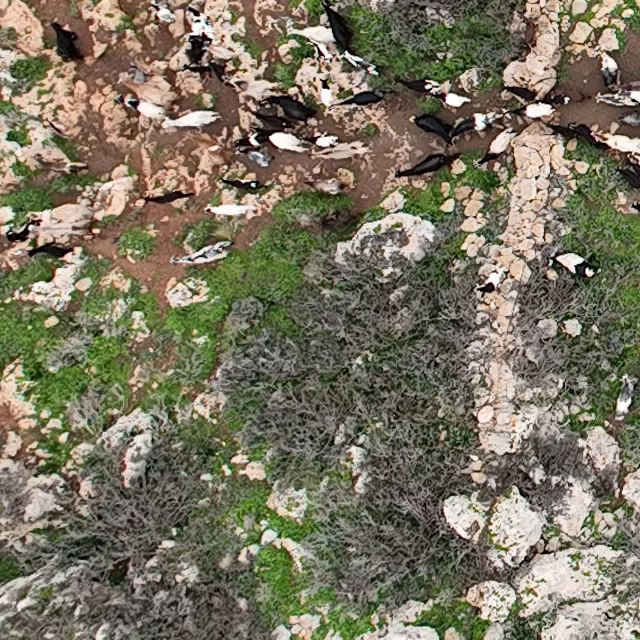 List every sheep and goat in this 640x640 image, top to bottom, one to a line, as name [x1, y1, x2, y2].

goat [321, 0, 353, 47]
goat [147, 1, 176, 22]
goat [185, 6, 213, 35]
goat [524, 16, 537, 46]
goat [50, 24, 85, 60]
goat [286, 26, 337, 43]
goat [187, 36, 208, 59]
goat [305, 37, 329, 63]
goat [203, 46, 241, 59]
goat [593, 46, 619, 85]
goat [339, 53, 384, 77]
goat [207, 59, 232, 86]
goat [130, 63, 144, 85]
goat [182, 65, 211, 73]
goat [116, 72, 180, 105]
goat [219, 74, 283, 96]
goat [395, 76, 441, 94]
goat [318, 78, 333, 105]
goat [608, 82, 639, 91]
goat [502, 87, 537, 101]
goat [617, 89, 639, 111]
goat [328, 92, 381, 112]
goat [594, 92, 637, 107]
goat [430, 93, 472, 107]
goat [258, 94, 317, 122]
goat [115, 96, 168, 120]
goat [499, 103, 555, 118]
goat [241, 105, 297, 129]
goat [163, 112, 221, 131]
goat [452, 112, 496, 139]
goat [619, 114, 639, 130]
goat [408, 115, 460, 150]
goat [43, 119, 73, 139]
goat [566, 122, 611, 148]
goat [547, 125, 575, 140]
goat [472, 128, 519, 169]
goat [235, 132, 273, 146]
goat [272, 132, 305, 151]
goat [592, 133, 639, 153]
goat [302, 135, 339, 147]
goat [307, 141, 370, 160]
goat [236, 150, 274, 167]
goat [395, 151, 462, 179]
goat [32, 152, 88, 174]
goat [627, 154, 639, 176]
goat [614, 165, 639, 187]
goat [303, 176, 350, 197]
goat [218, 177, 266, 191]
goat [145, 191, 195, 204]
goat [632, 202, 639, 215]
goat [205, 204, 260, 215]
goat [321, 209, 362, 235]
goat [36, 210, 109, 237]
goat [7, 219, 40, 240]
goat [170, 240, 234, 266]
goat [26, 241, 73, 257]
goat [543, 251, 603, 277]
goat [474, 264, 507, 298]
goat [615, 373, 636, 422]